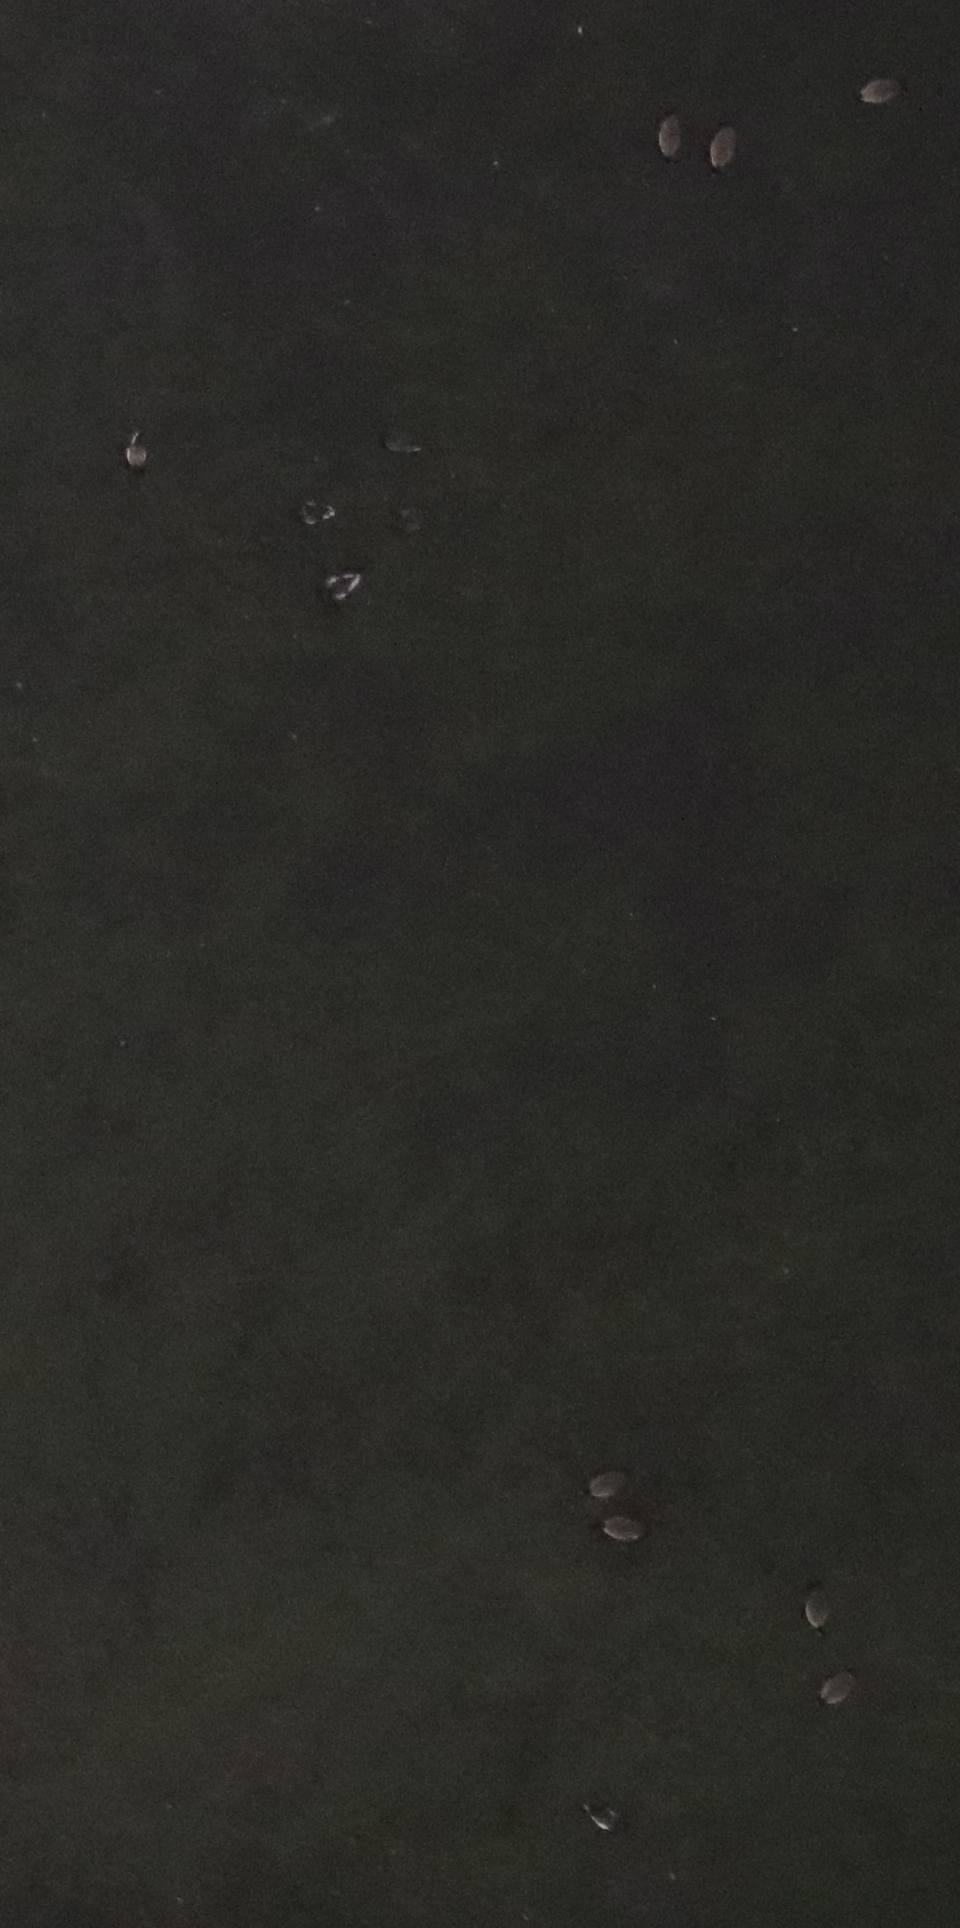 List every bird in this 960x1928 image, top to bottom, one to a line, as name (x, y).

Canada goose (879, 90)
Canada goose (669, 137)
Canada goose (724, 147)
brant (404, 442)
brant (137, 452)
brant (315, 515)
brant (341, 585)
Canada goose (604, 1486)
Canada goose (621, 1529)
Canada goose (813, 1608)
Canada goose (834, 1689)
brant (600, 1817)